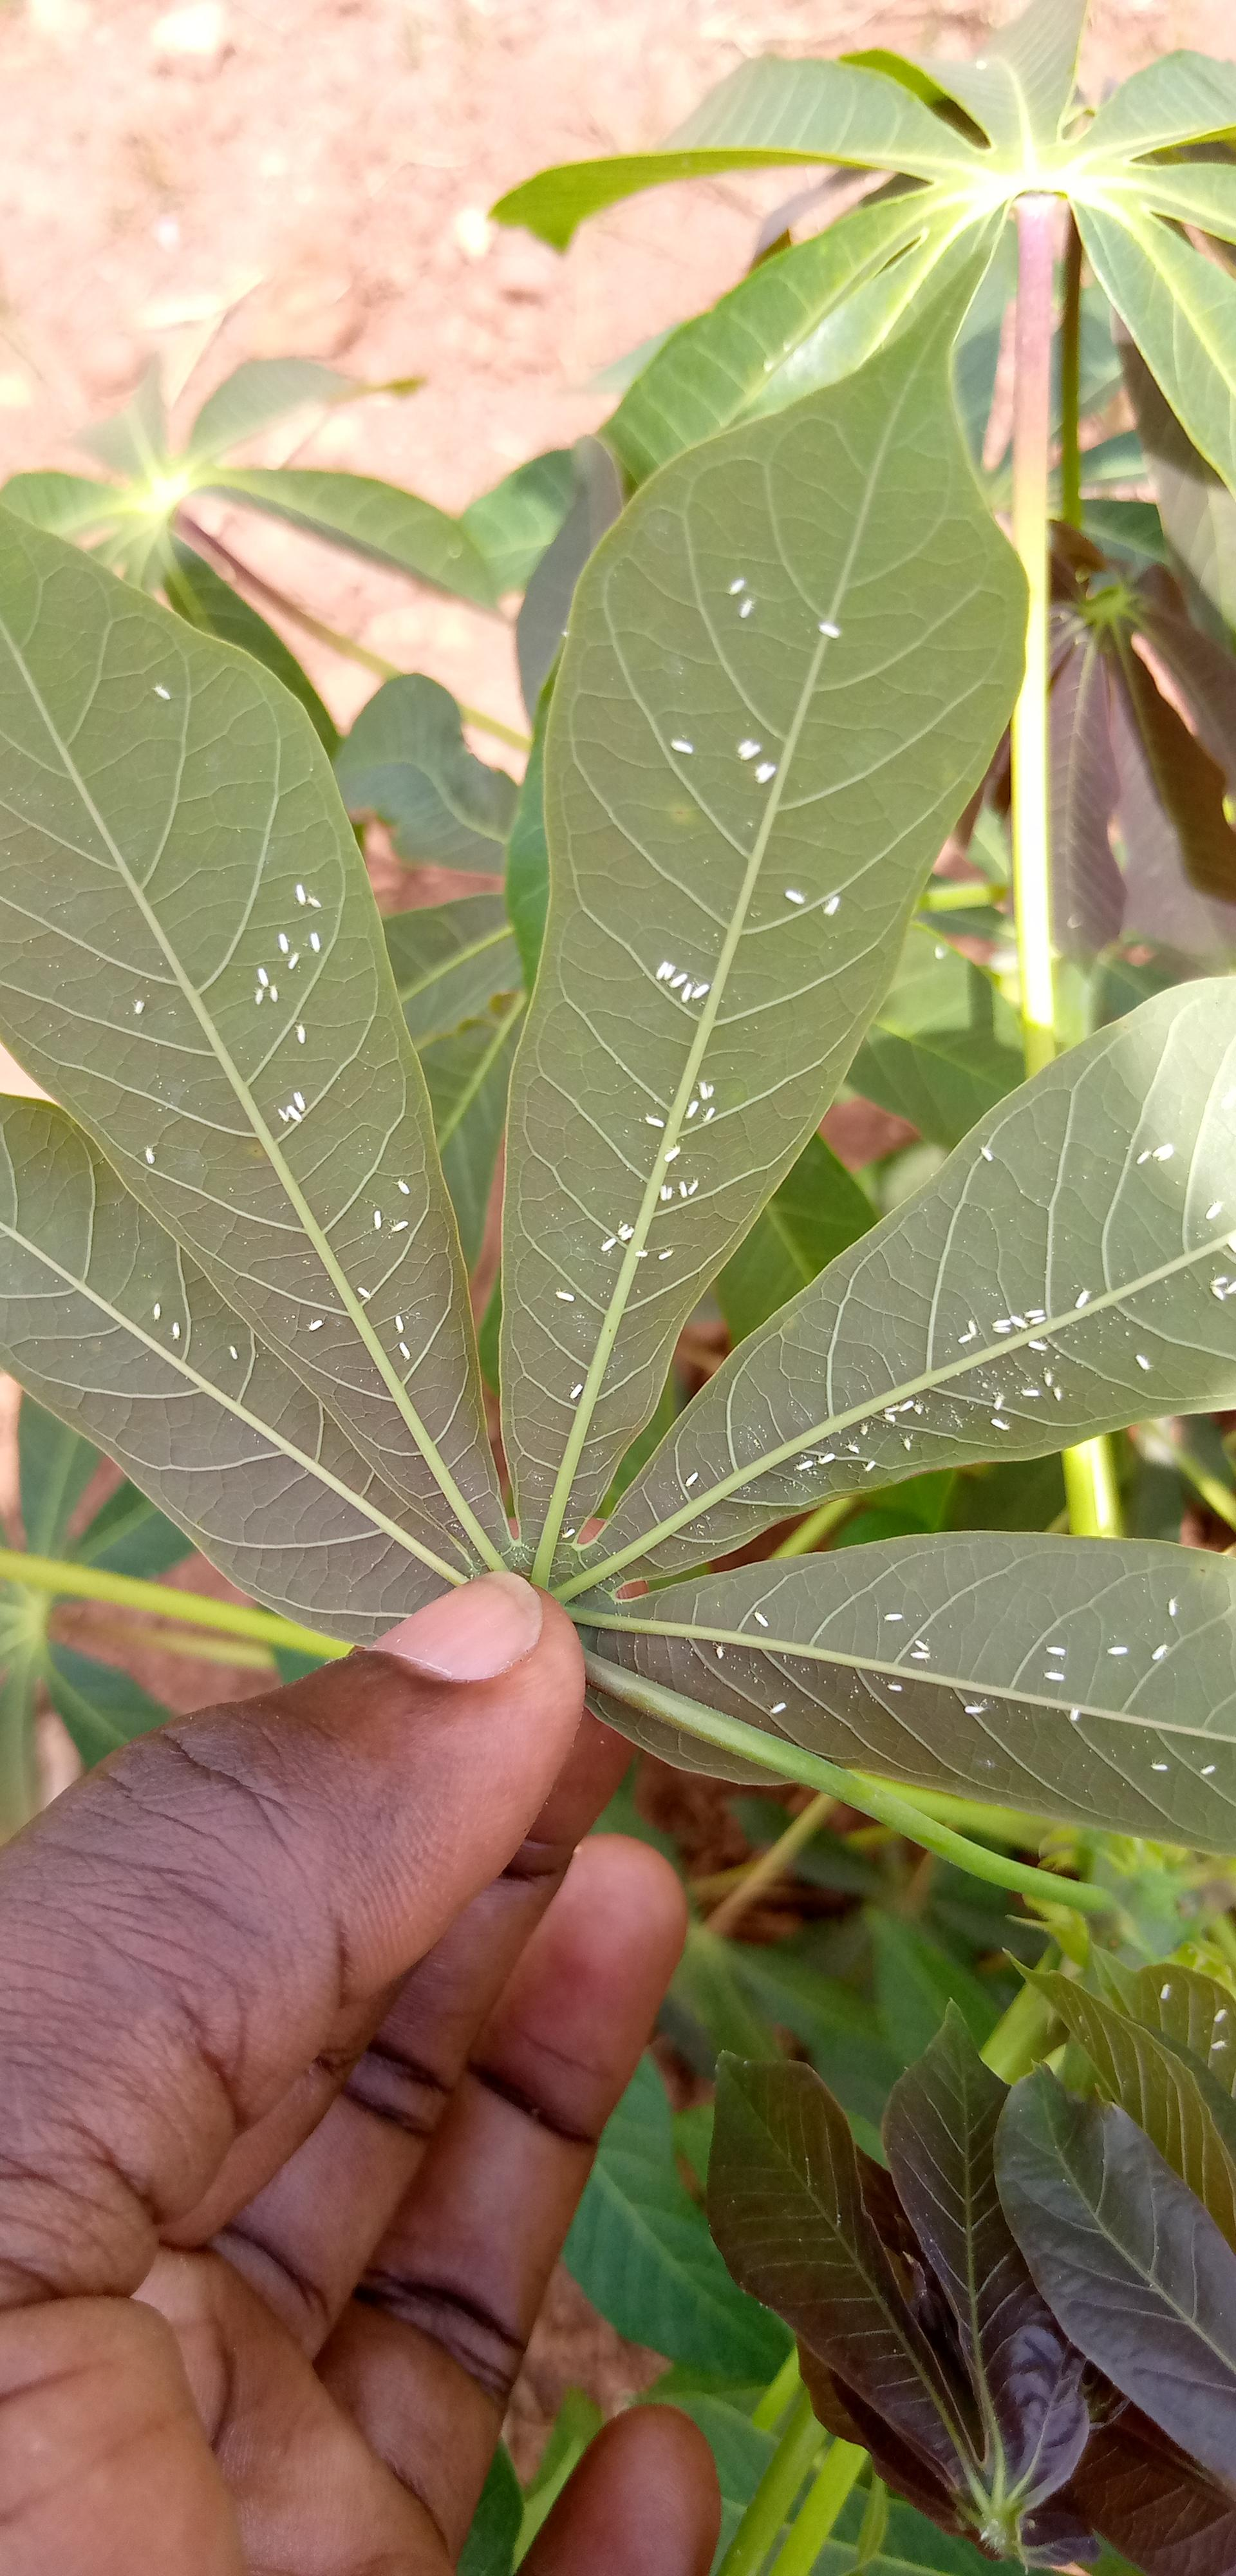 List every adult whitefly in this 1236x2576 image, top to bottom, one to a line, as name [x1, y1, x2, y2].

whitefly [725, 575, 746, 598]
whitefly [736, 597, 760, 621]
whitefly [814, 620, 843, 645]
whitefly [146, 683, 175, 703]
whitefly [668, 737, 696, 759]
whitefly [737, 738, 753, 753]
whitefly [740, 744, 763, 764]
whitefly [754, 761, 769, 781]
whitefly [757, 764, 776, 787]
whitefly [294, 881, 310, 909]
whitefly [782, 887, 806, 909]
whitefly [819, 890, 843, 918]
whitefly [306, 893, 325, 912]
whitefly [308, 930, 323, 954]
whitefly [276, 931, 292, 956]
whitefly [286, 949, 303, 972]
whitefly [653, 961, 678, 983]
whitefly [254, 965, 270, 987]
whitefly [669, 971, 690, 990]
whitefly [680, 981, 694, 1007]
whitefly [692, 981, 711, 1001]
whitefly [268, 982, 279, 1004]
whitefly [250, 987, 265, 1010]
whitefly [130, 998, 150, 1016]
whitefly [291, 1021, 312, 1046]
whitefly [695, 1078, 707, 1101]
whitefly [707, 1083, 716, 1098]
whitefly [290, 1089, 308, 1112]
whitefly [683, 1098, 701, 1122]
whitefly [276, 1101, 290, 1124]
whitefly [285, 1101, 303, 1122]
whitefly [701, 1103, 716, 1124]
whitefly [642, 1112, 666, 1132]
whitefly [1151, 1141, 1175, 1162]
whitefly [142, 1144, 159, 1166]
whitefly [662, 1144, 685, 1165]
whitefly [976, 1144, 997, 1165]
whitefly [1132, 1146, 1152, 1169]
whitefly [393, 1177, 412, 1198]
whitefly [688, 1177, 700, 1197]
whitefly [677, 1179, 688, 1201]
whitefly [659, 1182, 666, 1203]
whitefly [665, 1184, 675, 1203]
whitefly [1203, 1198, 1227, 1225]
whitefly [371, 1206, 386, 1233]
whitefly [388, 1215, 414, 1233]
whitefly [617, 1222, 630, 1235]
whitefly [620, 1226, 637, 1243]
whitefly [599, 1235, 617, 1255]
whitefly [1226, 1236, 1236, 1255]
whitefly [655, 1247, 676, 1262]
whitefly [633, 1247, 651, 1262]
whitefly [1208, 1274, 1232, 1287]
whitefly [1071, 1284, 1096, 1309]
whitefly [1209, 1284, 1226, 1302]
whitefly [355, 1285, 375, 1302]
whitefly [551, 1287, 577, 1306]
whitefly [150, 1300, 162, 1323]
whitefly [1023, 1307, 1045, 1317]
whitefly [392, 1313, 406, 1335]
whitefly [1009, 1313, 1029, 1334]
whitefly [989, 1314, 1010, 1328]
whitefly [1029, 1314, 1046, 1329]
whitefly [305, 1316, 324, 1334]
whitefly [966, 1317, 982, 1336]
whitefly [170, 1318, 183, 1341]
whitefly [991, 1326, 1013, 1335]
whitefly [955, 1332, 973, 1347]
whitefly [1024, 1338, 1049, 1354]
whitefly [395, 1340, 413, 1362]
whitefly [225, 1342, 241, 1362]
whitefly [1130, 1352, 1156, 1373]
whitefly [1041, 1369, 1057, 1389]
whitefly [568, 1380, 583, 1404]
whitefly [1014, 1383, 1042, 1400]
whitefly [1049, 1383, 1066, 1403]
whitefly [989, 1390, 1005, 1412]
whitefly [899, 1396, 912, 1414]
whitefly [912, 1401, 924, 1417]
whitefly [883, 1401, 899, 1414]
whitefly [882, 1412, 897, 1424]
whitefly [988, 1416, 1011, 1435]
whitefly [857, 1421, 873, 1441]
whitefly [899, 1434, 916, 1452]
whitefly [842, 1438, 861, 1455]
whitefly [816, 1449, 838, 1468]
whitefly [862, 1456, 880, 1473]
whitefly [791, 1457, 814, 1473]
whitefly [682, 1468, 699, 1490]
whitefly [559, 1525, 576, 1543]
whitefly [1164, 1595, 1179, 1620]
whitefly [750, 1609, 774, 1630]
whitefly [881, 1610, 905, 1625]
whitefly [912, 1638, 930, 1653]
whitefly [1150, 1640, 1172, 1663]
whitefly [711, 1642, 731, 1662]
whitefly [1043, 1642, 1070, 1658]
whitefly [1103, 1643, 1130, 1658]
whitefly [908, 1650, 932, 1662]
whitefly [1039, 1667, 1072, 1685]
whitefly [885, 1682, 905, 1693]
whitefly [765, 1698, 790, 1718]
whitefly [959, 1698, 990, 1717]
whitefly [1067, 1703, 1081, 1724]
whitefly [1148, 1758, 1172, 1774]
whitefly [1199, 1761, 1219, 1778]